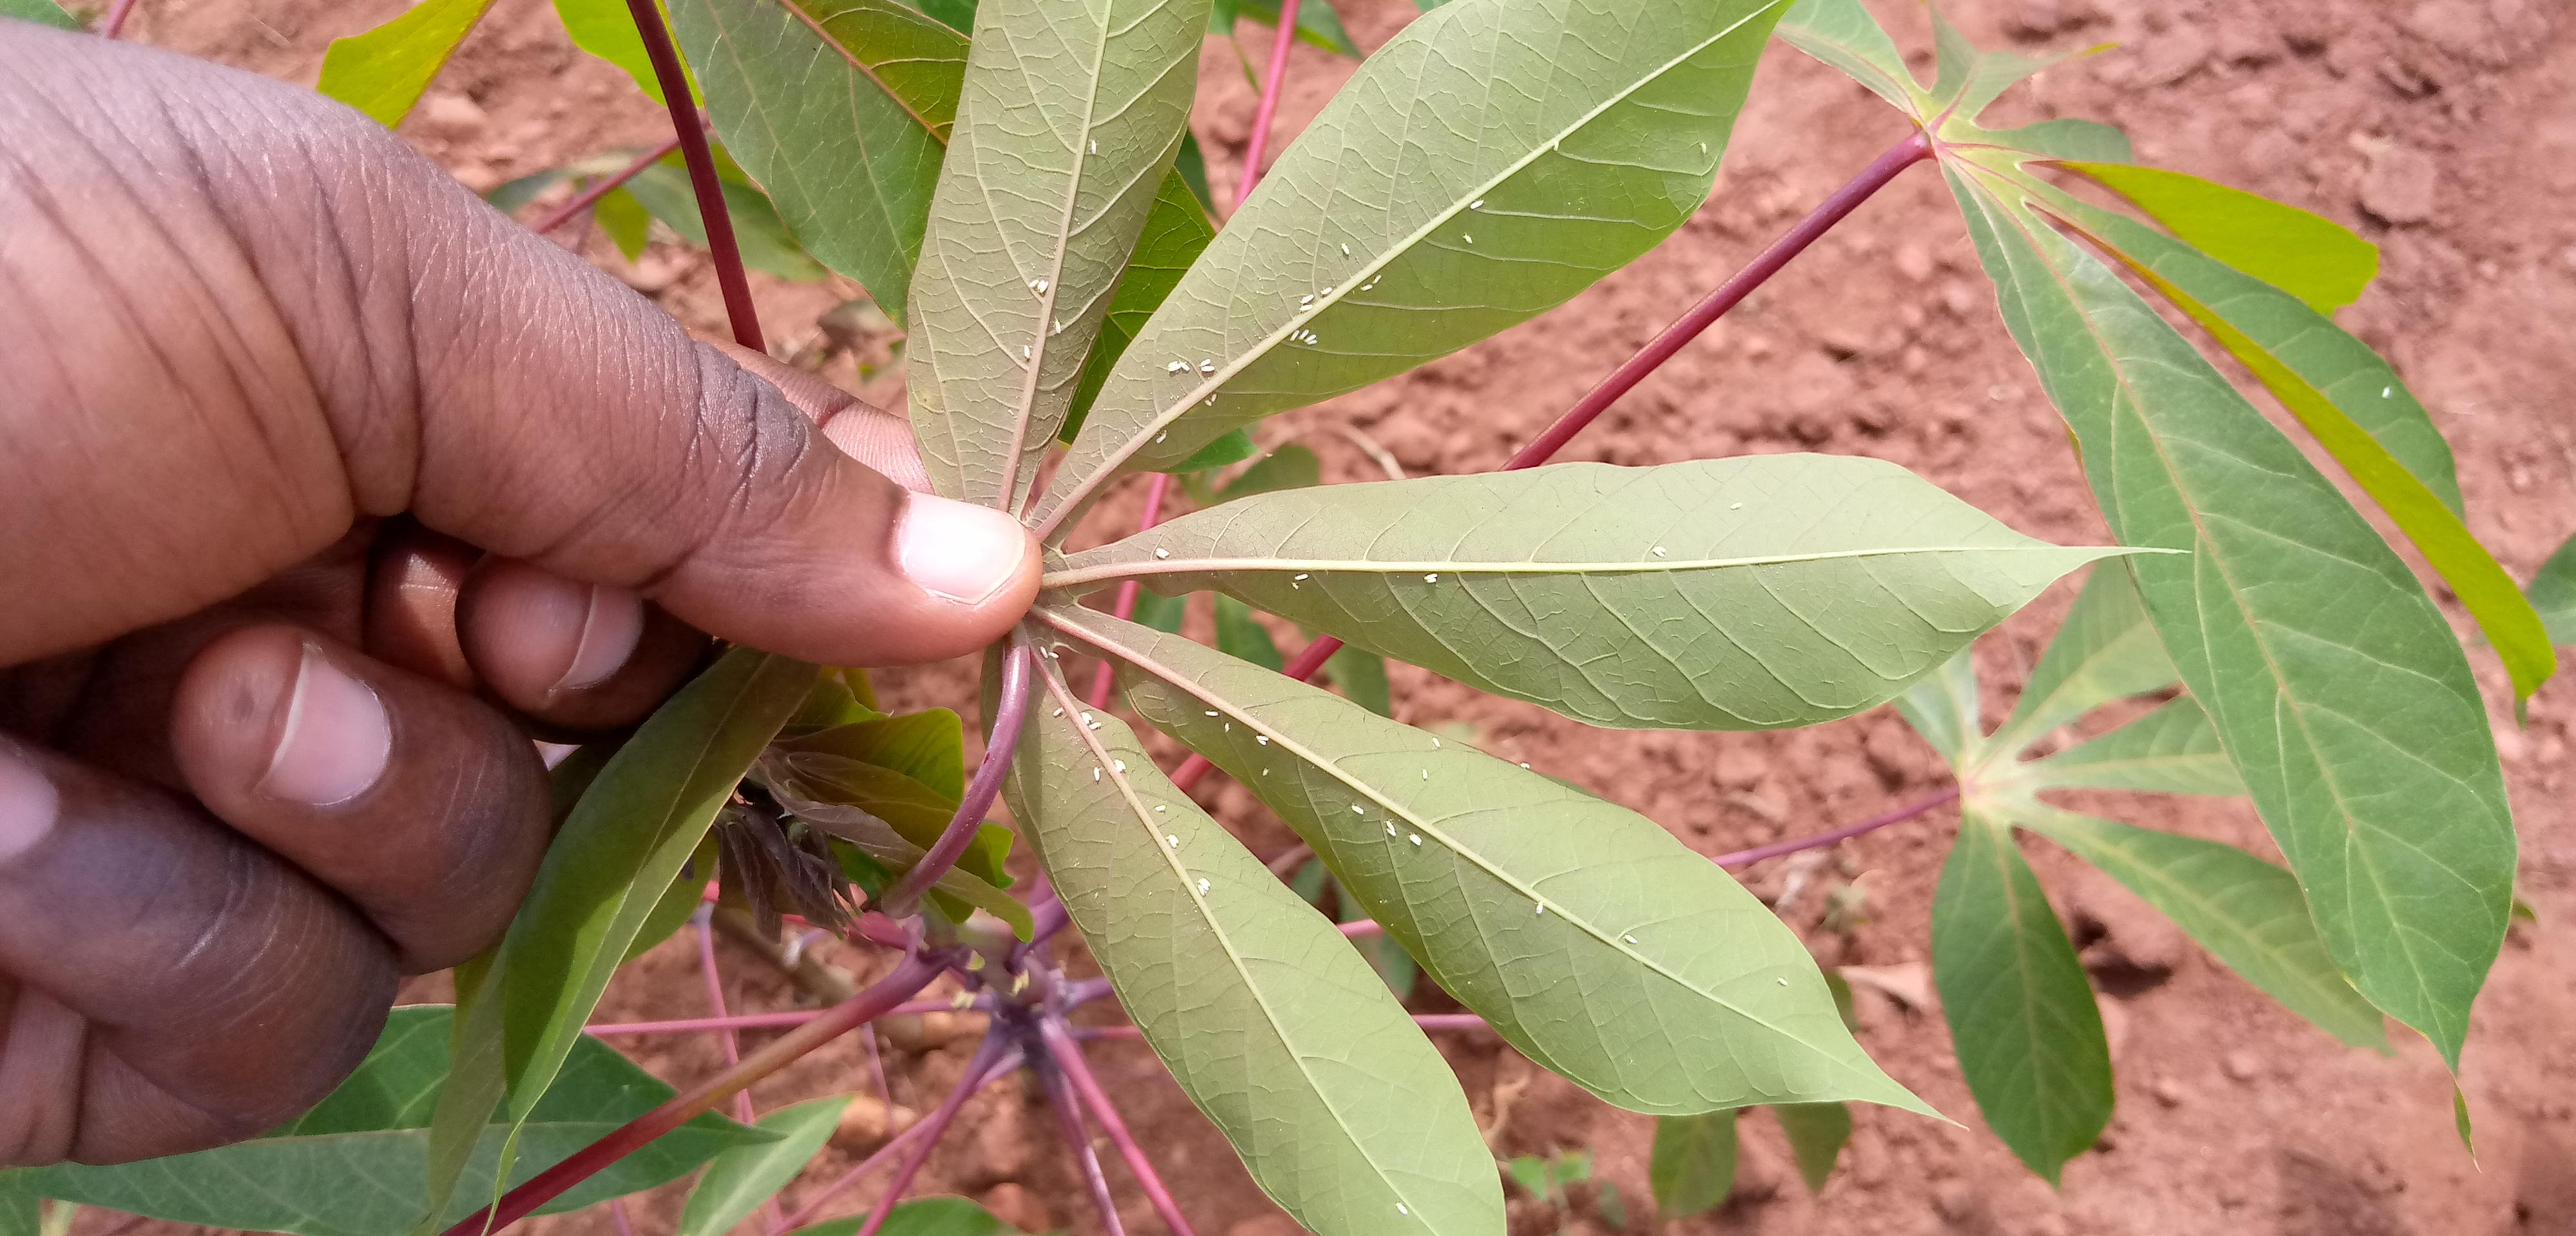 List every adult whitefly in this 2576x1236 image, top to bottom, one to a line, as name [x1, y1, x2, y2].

whitefly [1080, 133, 1113, 156]
whitefly [1549, 136, 1561, 154]
whitefly [1697, 139, 1709, 157]
whitefly [1469, 197, 1486, 212]
whitefly [1459, 231, 1481, 248]
whitefly [1337, 238, 1350, 257]
whitefly [1373, 272, 1387, 286]
whitefly [1026, 275, 1040, 293]
whitefly [1037, 279, 1052, 297]
whitefly [1360, 279, 1374, 297]
whitefly [1041, 281, 1053, 297]
whitefly [1321, 283, 1332, 299]
whitefly [1298, 289, 1316, 308]
whitefly [1296, 302, 1318, 317]
whitefly [1048, 314, 1065, 335]
whitefly [1296, 324, 1309, 346]
whitefly [1288, 327, 1303, 344]
whitefly [1303, 331, 1320, 344]
whitefly [1306, 337, 1321, 351]
whitefly [1019, 343, 1032, 359]
whitefly [1197, 354, 1214, 367]
whitefly [1163, 355, 1182, 377]
whitefly [1163, 359, 1180, 368]
whitefly [1177, 360, 1194, 374]
whitefly [1201, 363, 1217, 378]
whitefly [1208, 389, 1221, 404]
whitefly [1203, 397, 1213, 411]
whitefly [1153, 427, 1171, 446]
whitefly [1728, 498, 1744, 514]
whitefly [1152, 542, 1169, 562]
whitefly [1151, 544, 1170, 560]
whitefly [1647, 544, 1668, 561]
whitefly [1421, 568, 1441, 586]
whitefly [1290, 570, 1313, 585]
whitefly [1424, 572, 1442, 588]
whitefly [1287, 578, 1304, 595]
whitefly [1038, 643, 1049, 663]
whitefly [1048, 648, 1061, 663]
whitefly [1049, 700, 1066, 720]
whitefly [1204, 705, 1222, 720]
whitefly [1077, 709, 1096, 727]
whitefly [1090, 718, 1103, 733]
whitefly [1222, 722, 1232, 735]
whitefly [1254, 731, 1272, 751]
whitefly [1256, 734, 1269, 749]
whitefly [1432, 735, 1445, 751]
whitefly [1113, 755, 1129, 773]
whitefly [1515, 759, 1531, 774]
whitefly [1087, 763, 1103, 785]
whitefly [1421, 765, 1430, 782]
whitefly [1259, 766, 1271, 778]
whitefly [1348, 798, 1367, 819]
whitefly [1153, 800, 1167, 813]
whitefly [1383, 819, 1399, 841]
whitefly [1384, 825, 1396, 837]
whitefly [1406, 829, 1426, 852]
whitefly [1166, 832, 1180, 850]
whitefly [1195, 870, 1211, 899]
whitefly [1198, 875, 1213, 891]
whitefly [1533, 899, 1544, 921]
whitefly [1620, 932, 1638, 950]
whitefly [1778, 971, 1789, 990]
whitefly [1390, 1196, 1410, 1220]